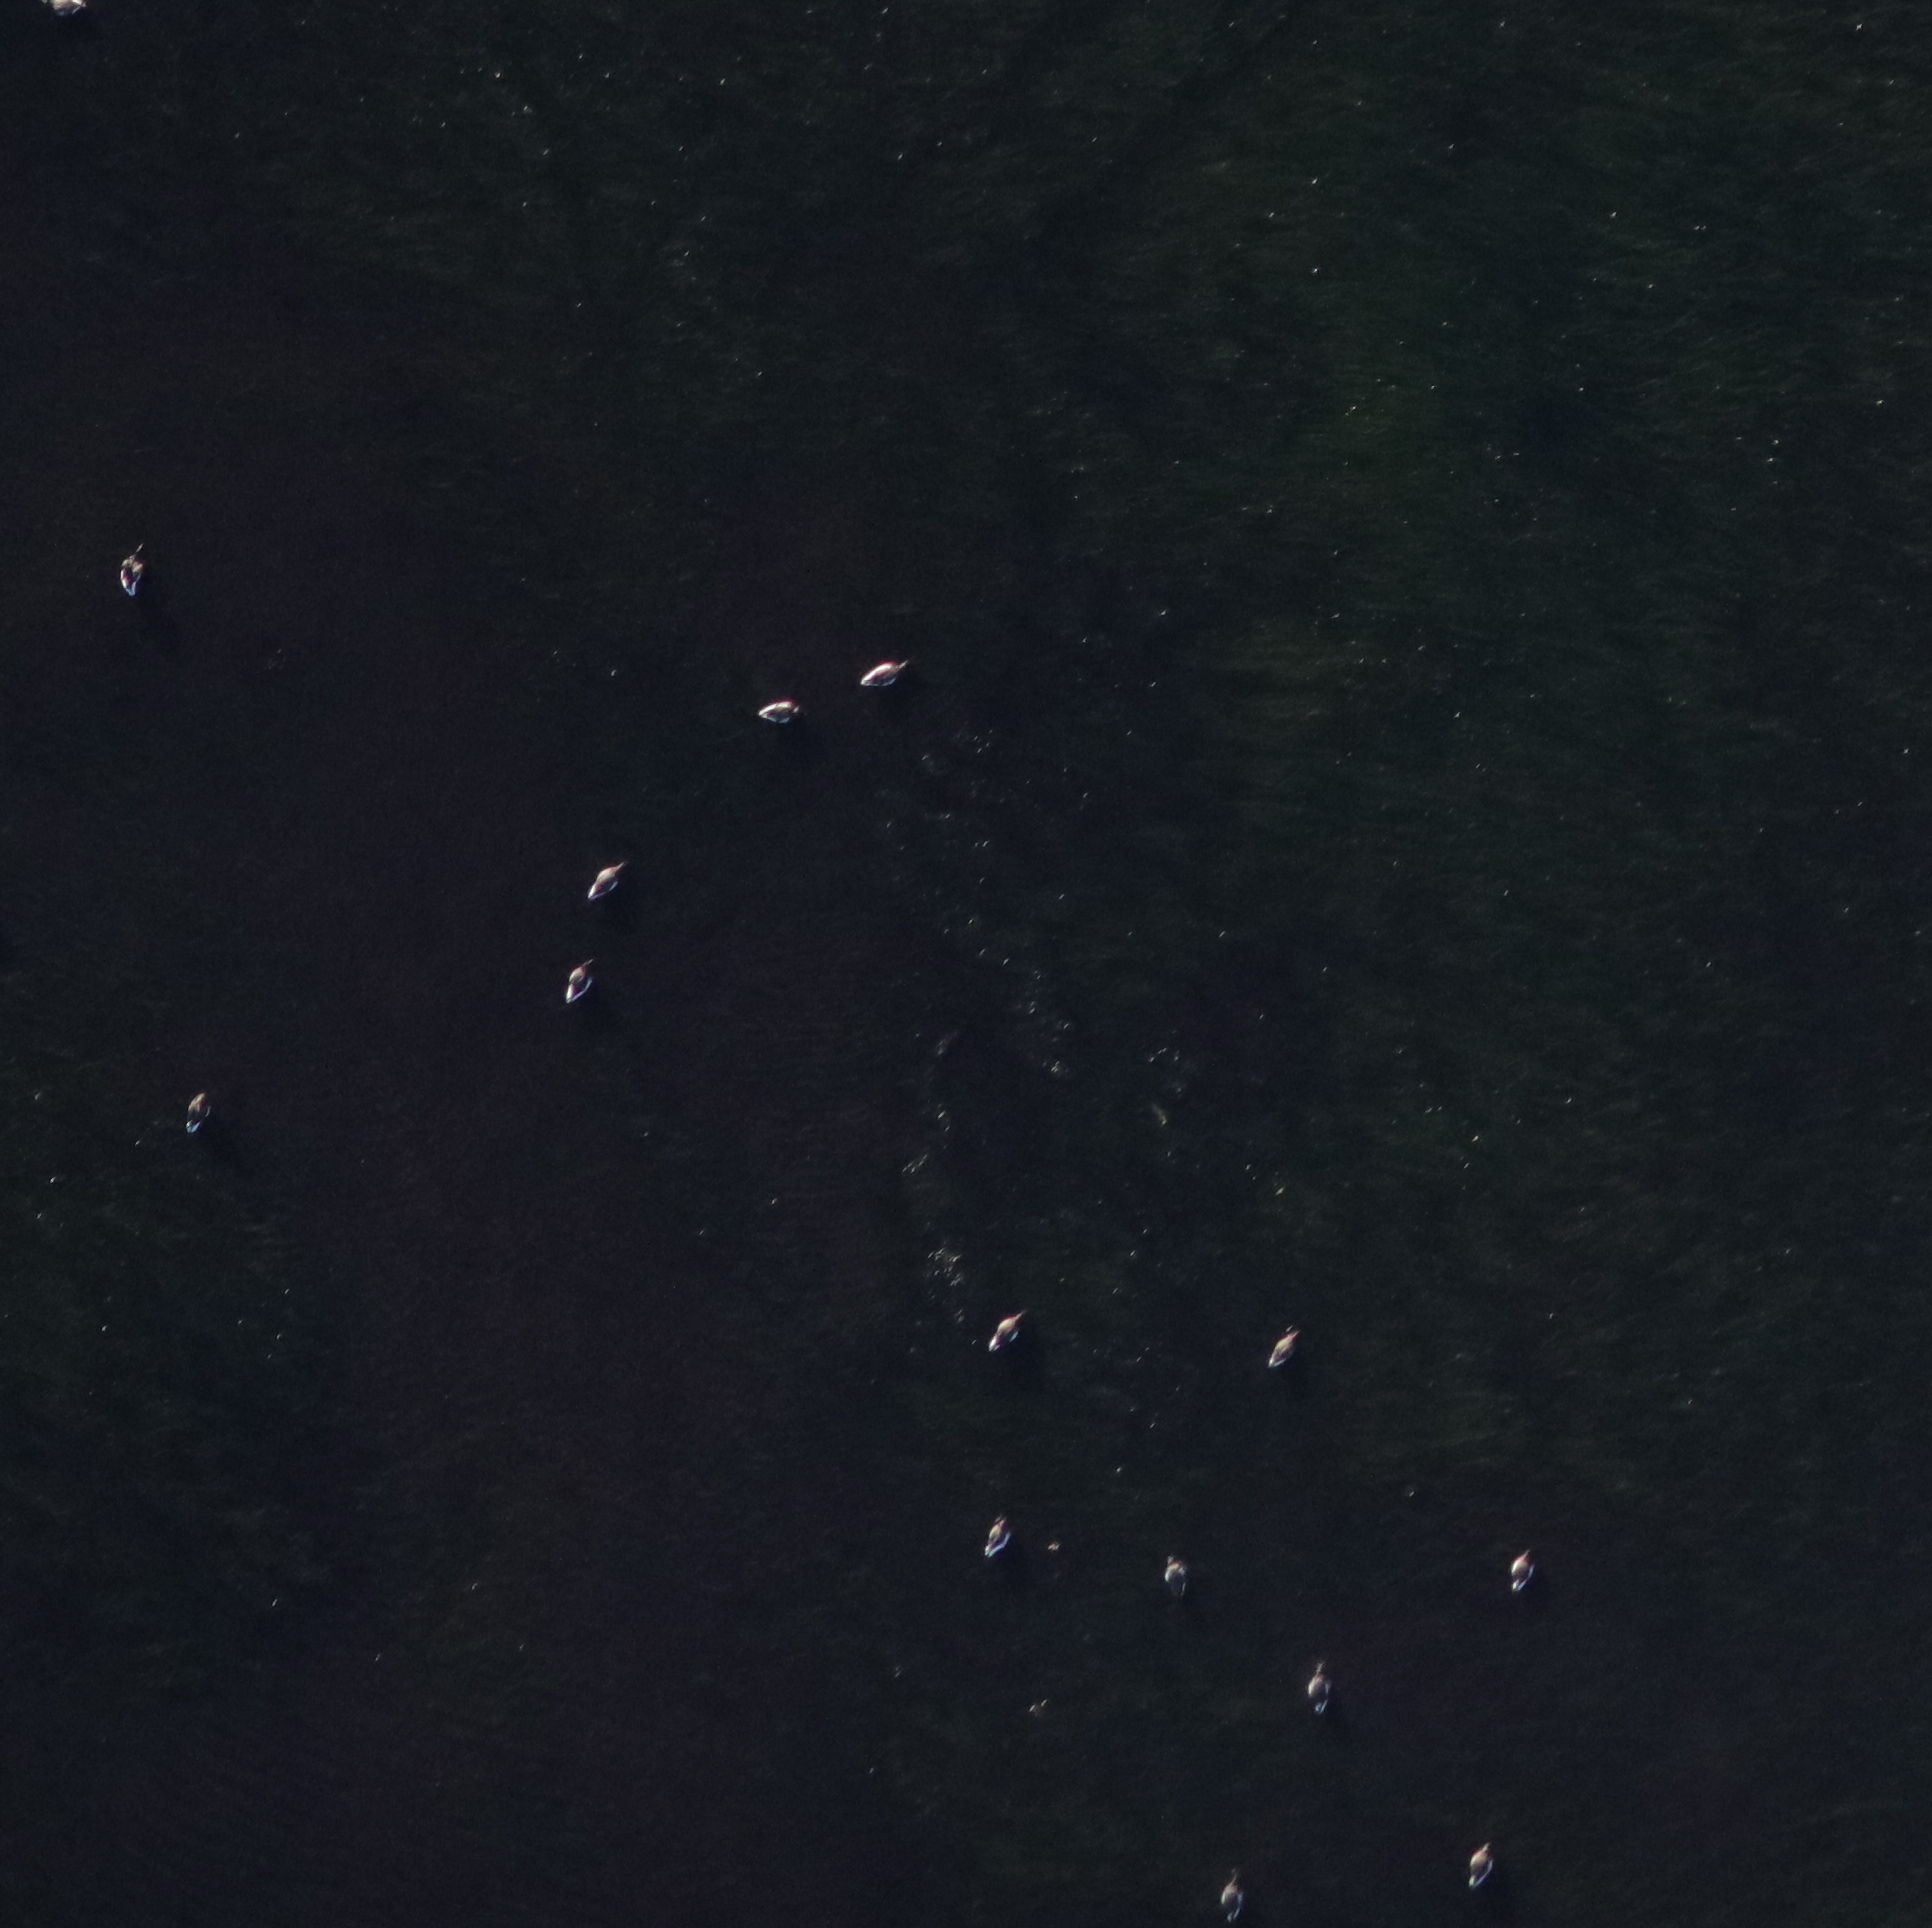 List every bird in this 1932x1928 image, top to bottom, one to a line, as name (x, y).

brant (67, 6)
brant (132, 570)
brant (883, 677)
brant (782, 711)
brant (608, 880)
brant (580, 981)
brant (198, 1111)
brant (1004, 1329)
brant (1283, 1347)
brant (999, 1534)
brant (1520, 1569)
brant (1179, 1580)
brant (1316, 1688)
brant (1480, 1864)
brant (1231, 1900)